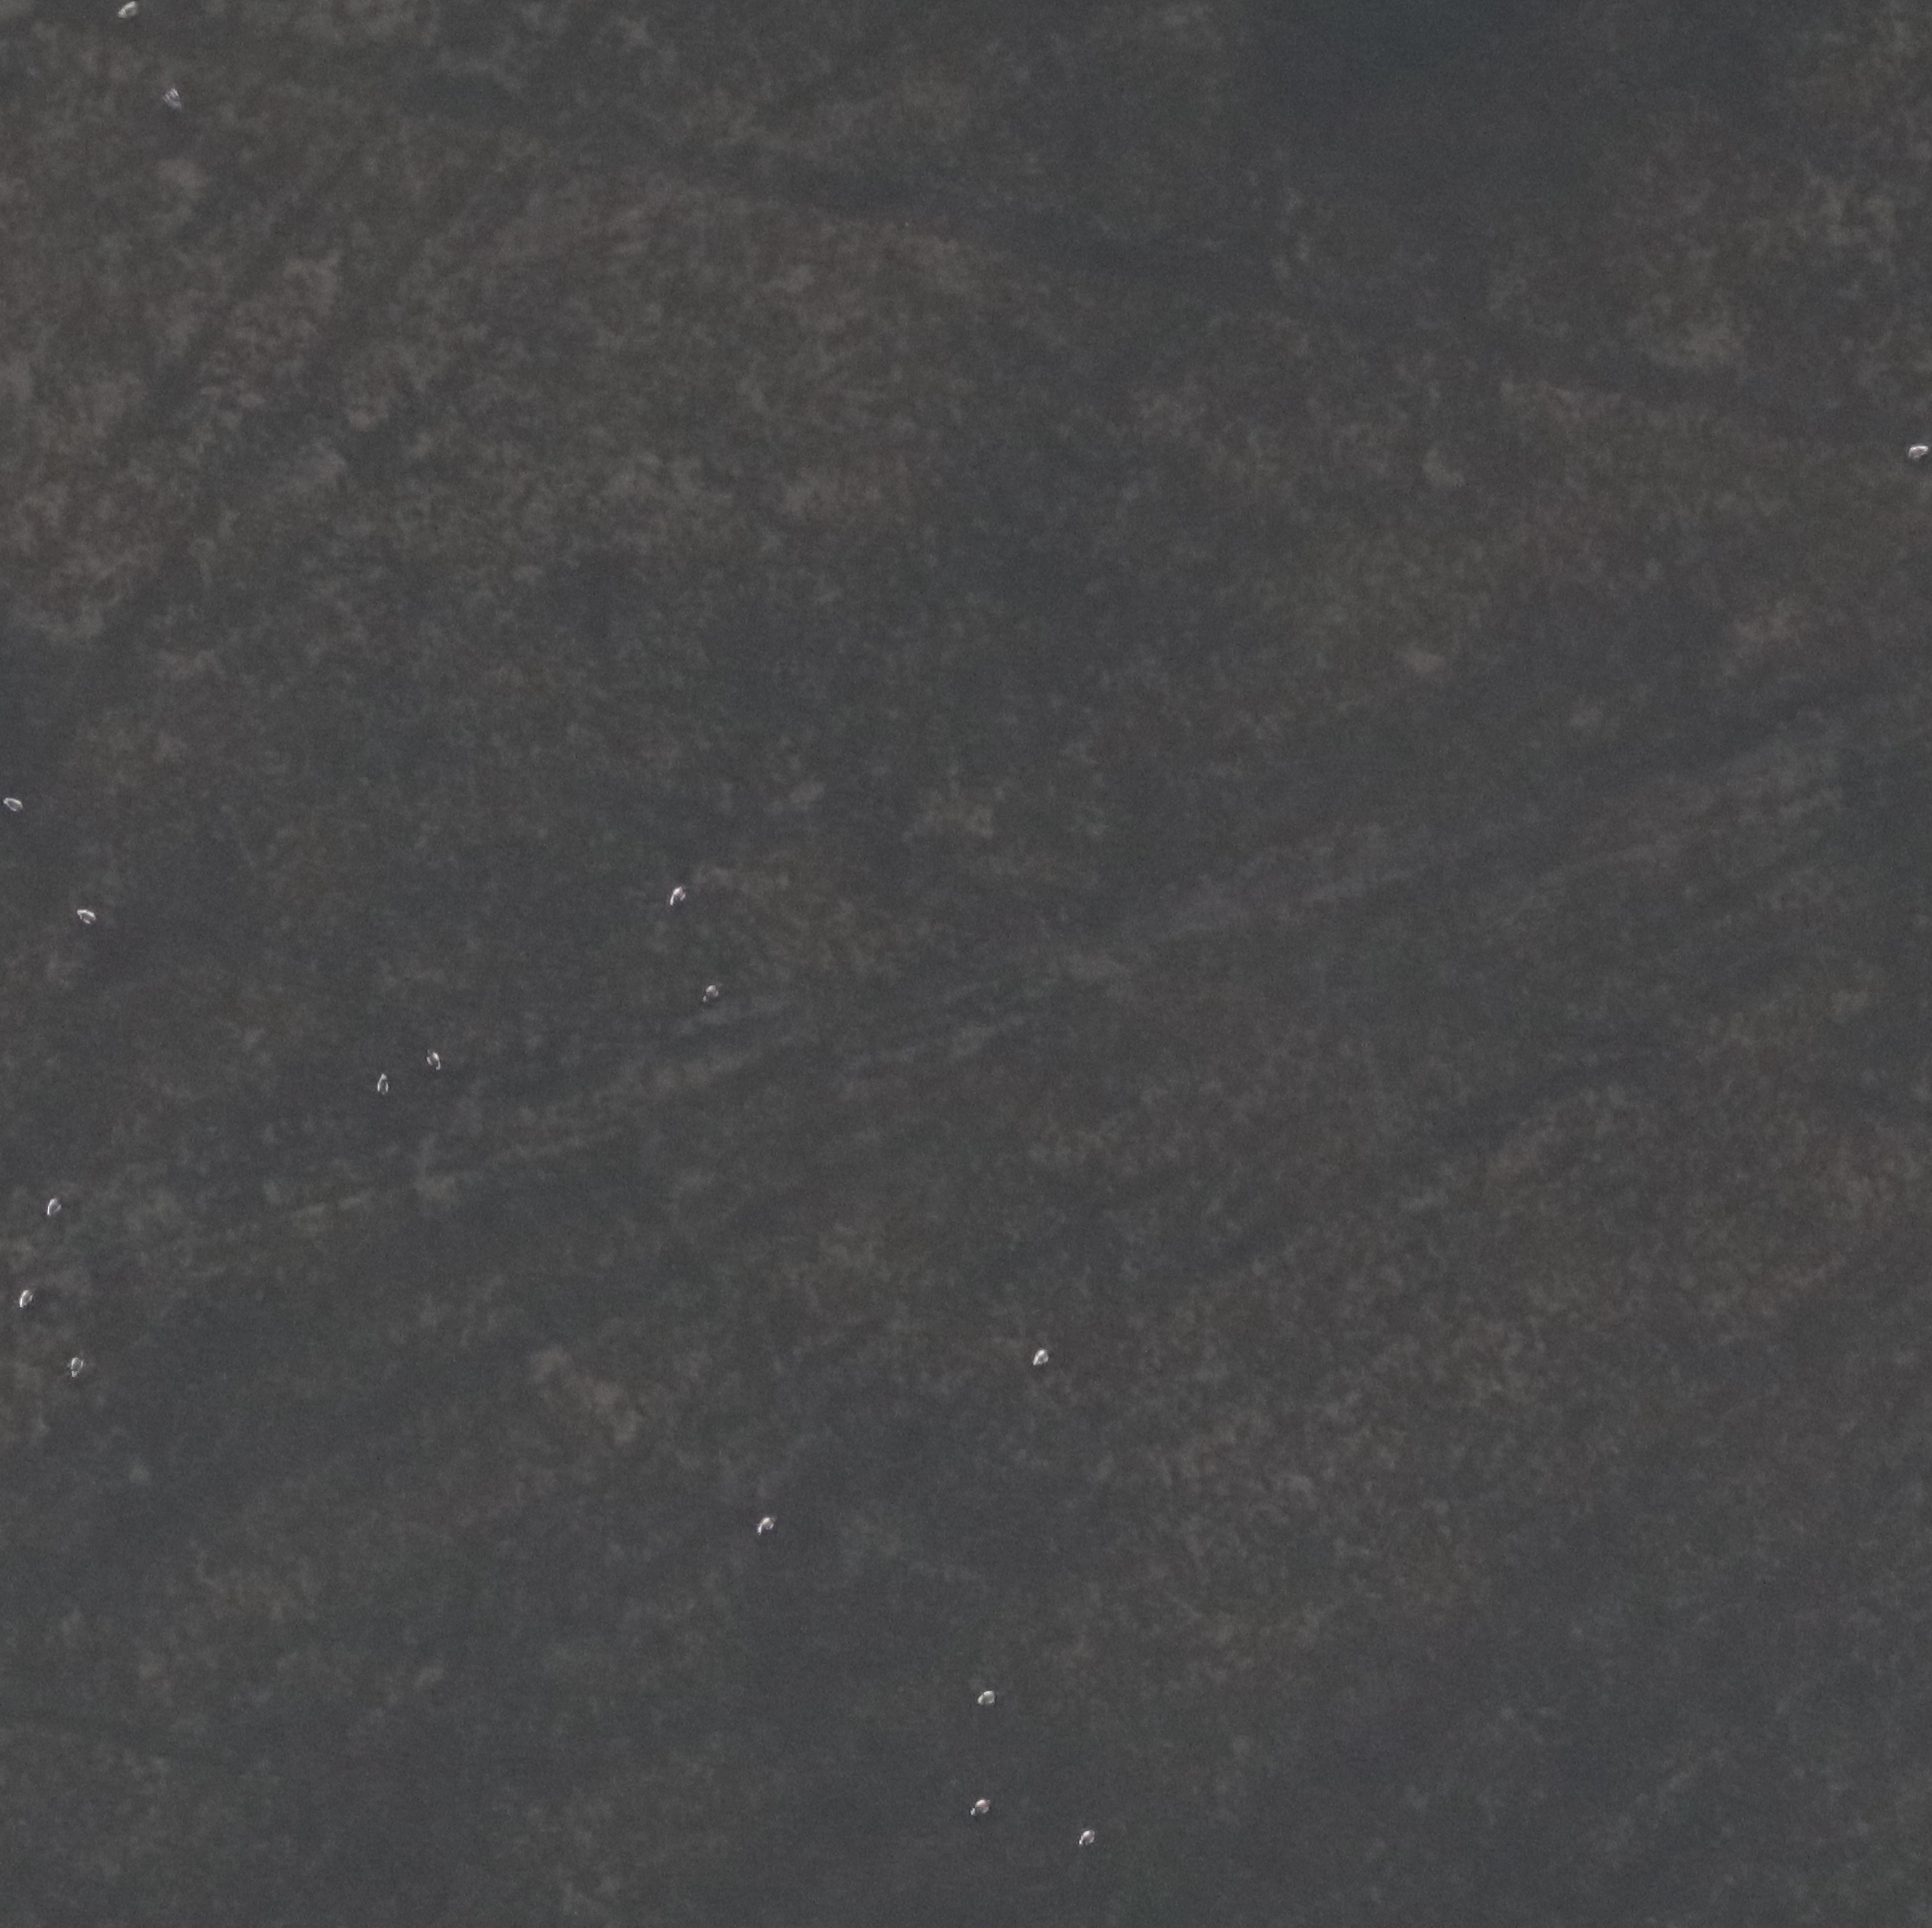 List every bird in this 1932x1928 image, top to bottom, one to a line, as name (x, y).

brant (126, 6)
brant (170, 96)
brant (1917, 455)
brant (13, 804)
brant (677, 893)
brant (86, 915)
brant (711, 991)
brant (436, 1059)
brant (384, 1088)
brant (55, 1209)
brant (25, 1296)
brant (1042, 1356)
brant (74, 1364)
brant (769, 1524)
brant (990, 1701)
brant (983, 1807)
brant (1083, 1835)